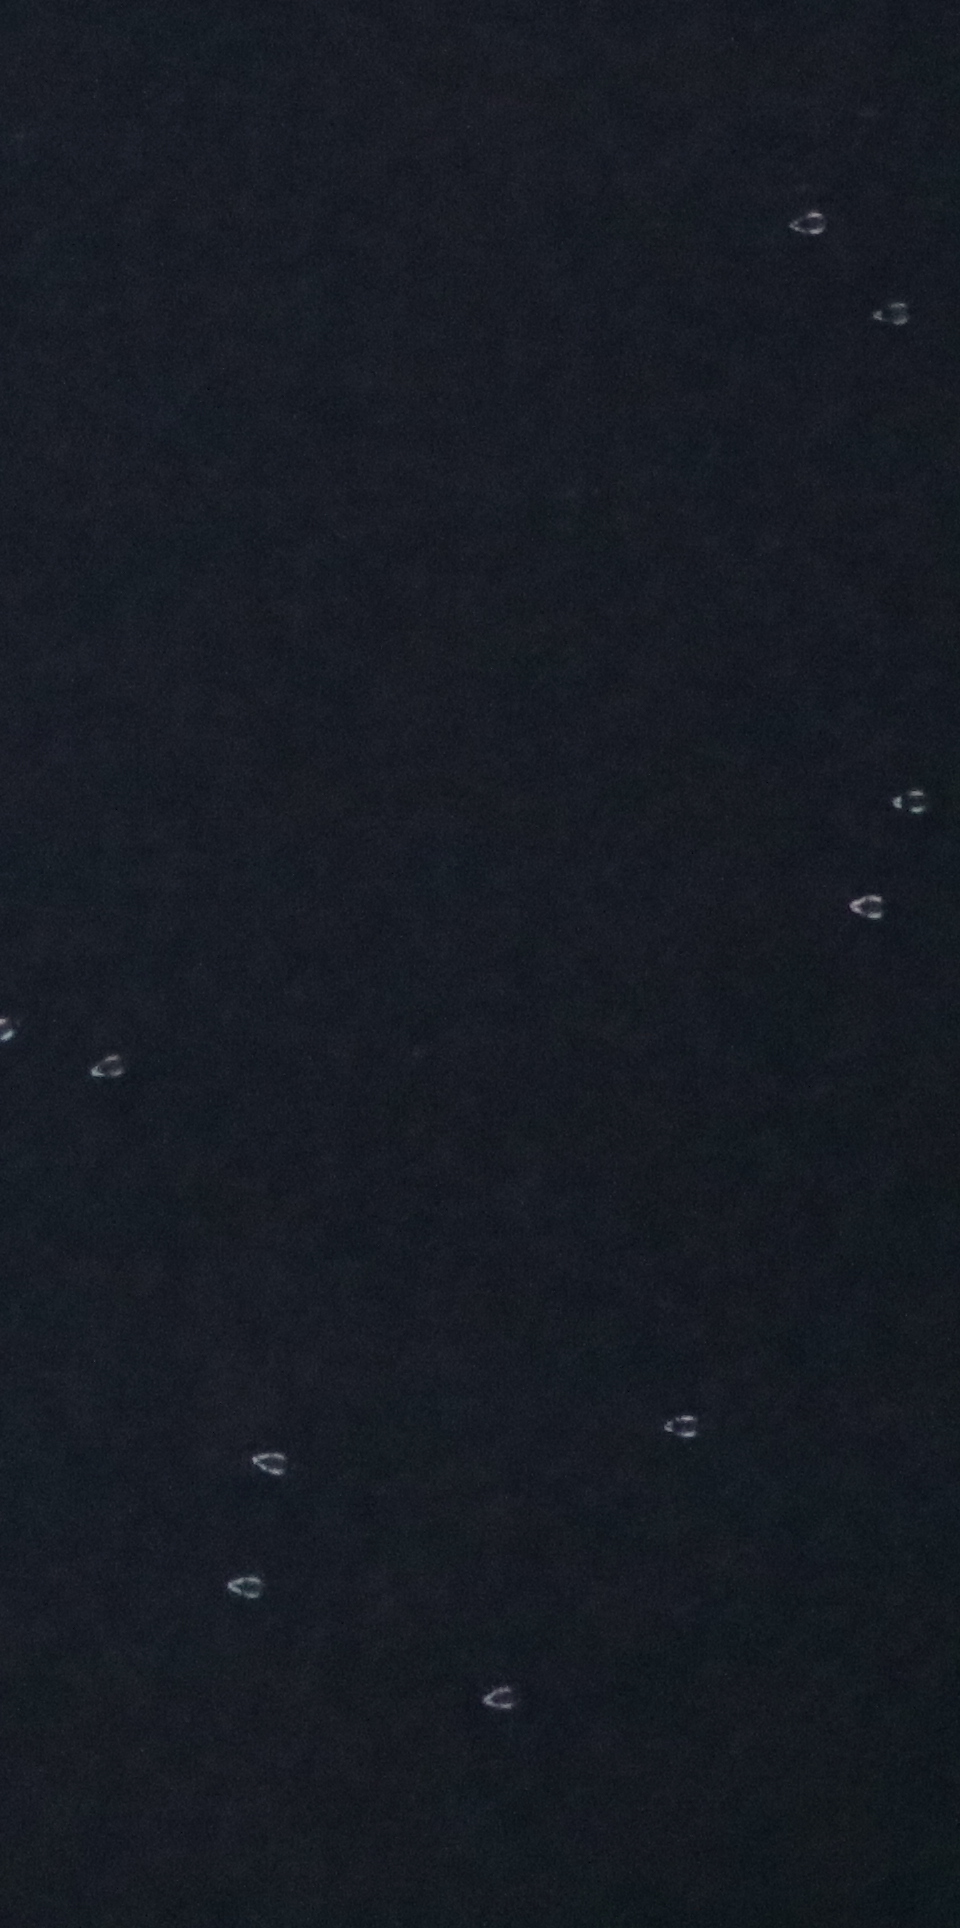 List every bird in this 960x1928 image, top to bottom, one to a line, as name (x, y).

brant (812, 223)
brant (896, 315)
brant (913, 803)
brant (871, 907)
brant (1, 1031)
brant (111, 1067)
brant (685, 1425)
brant (272, 1463)
brant (250, 1587)
brant (505, 1697)